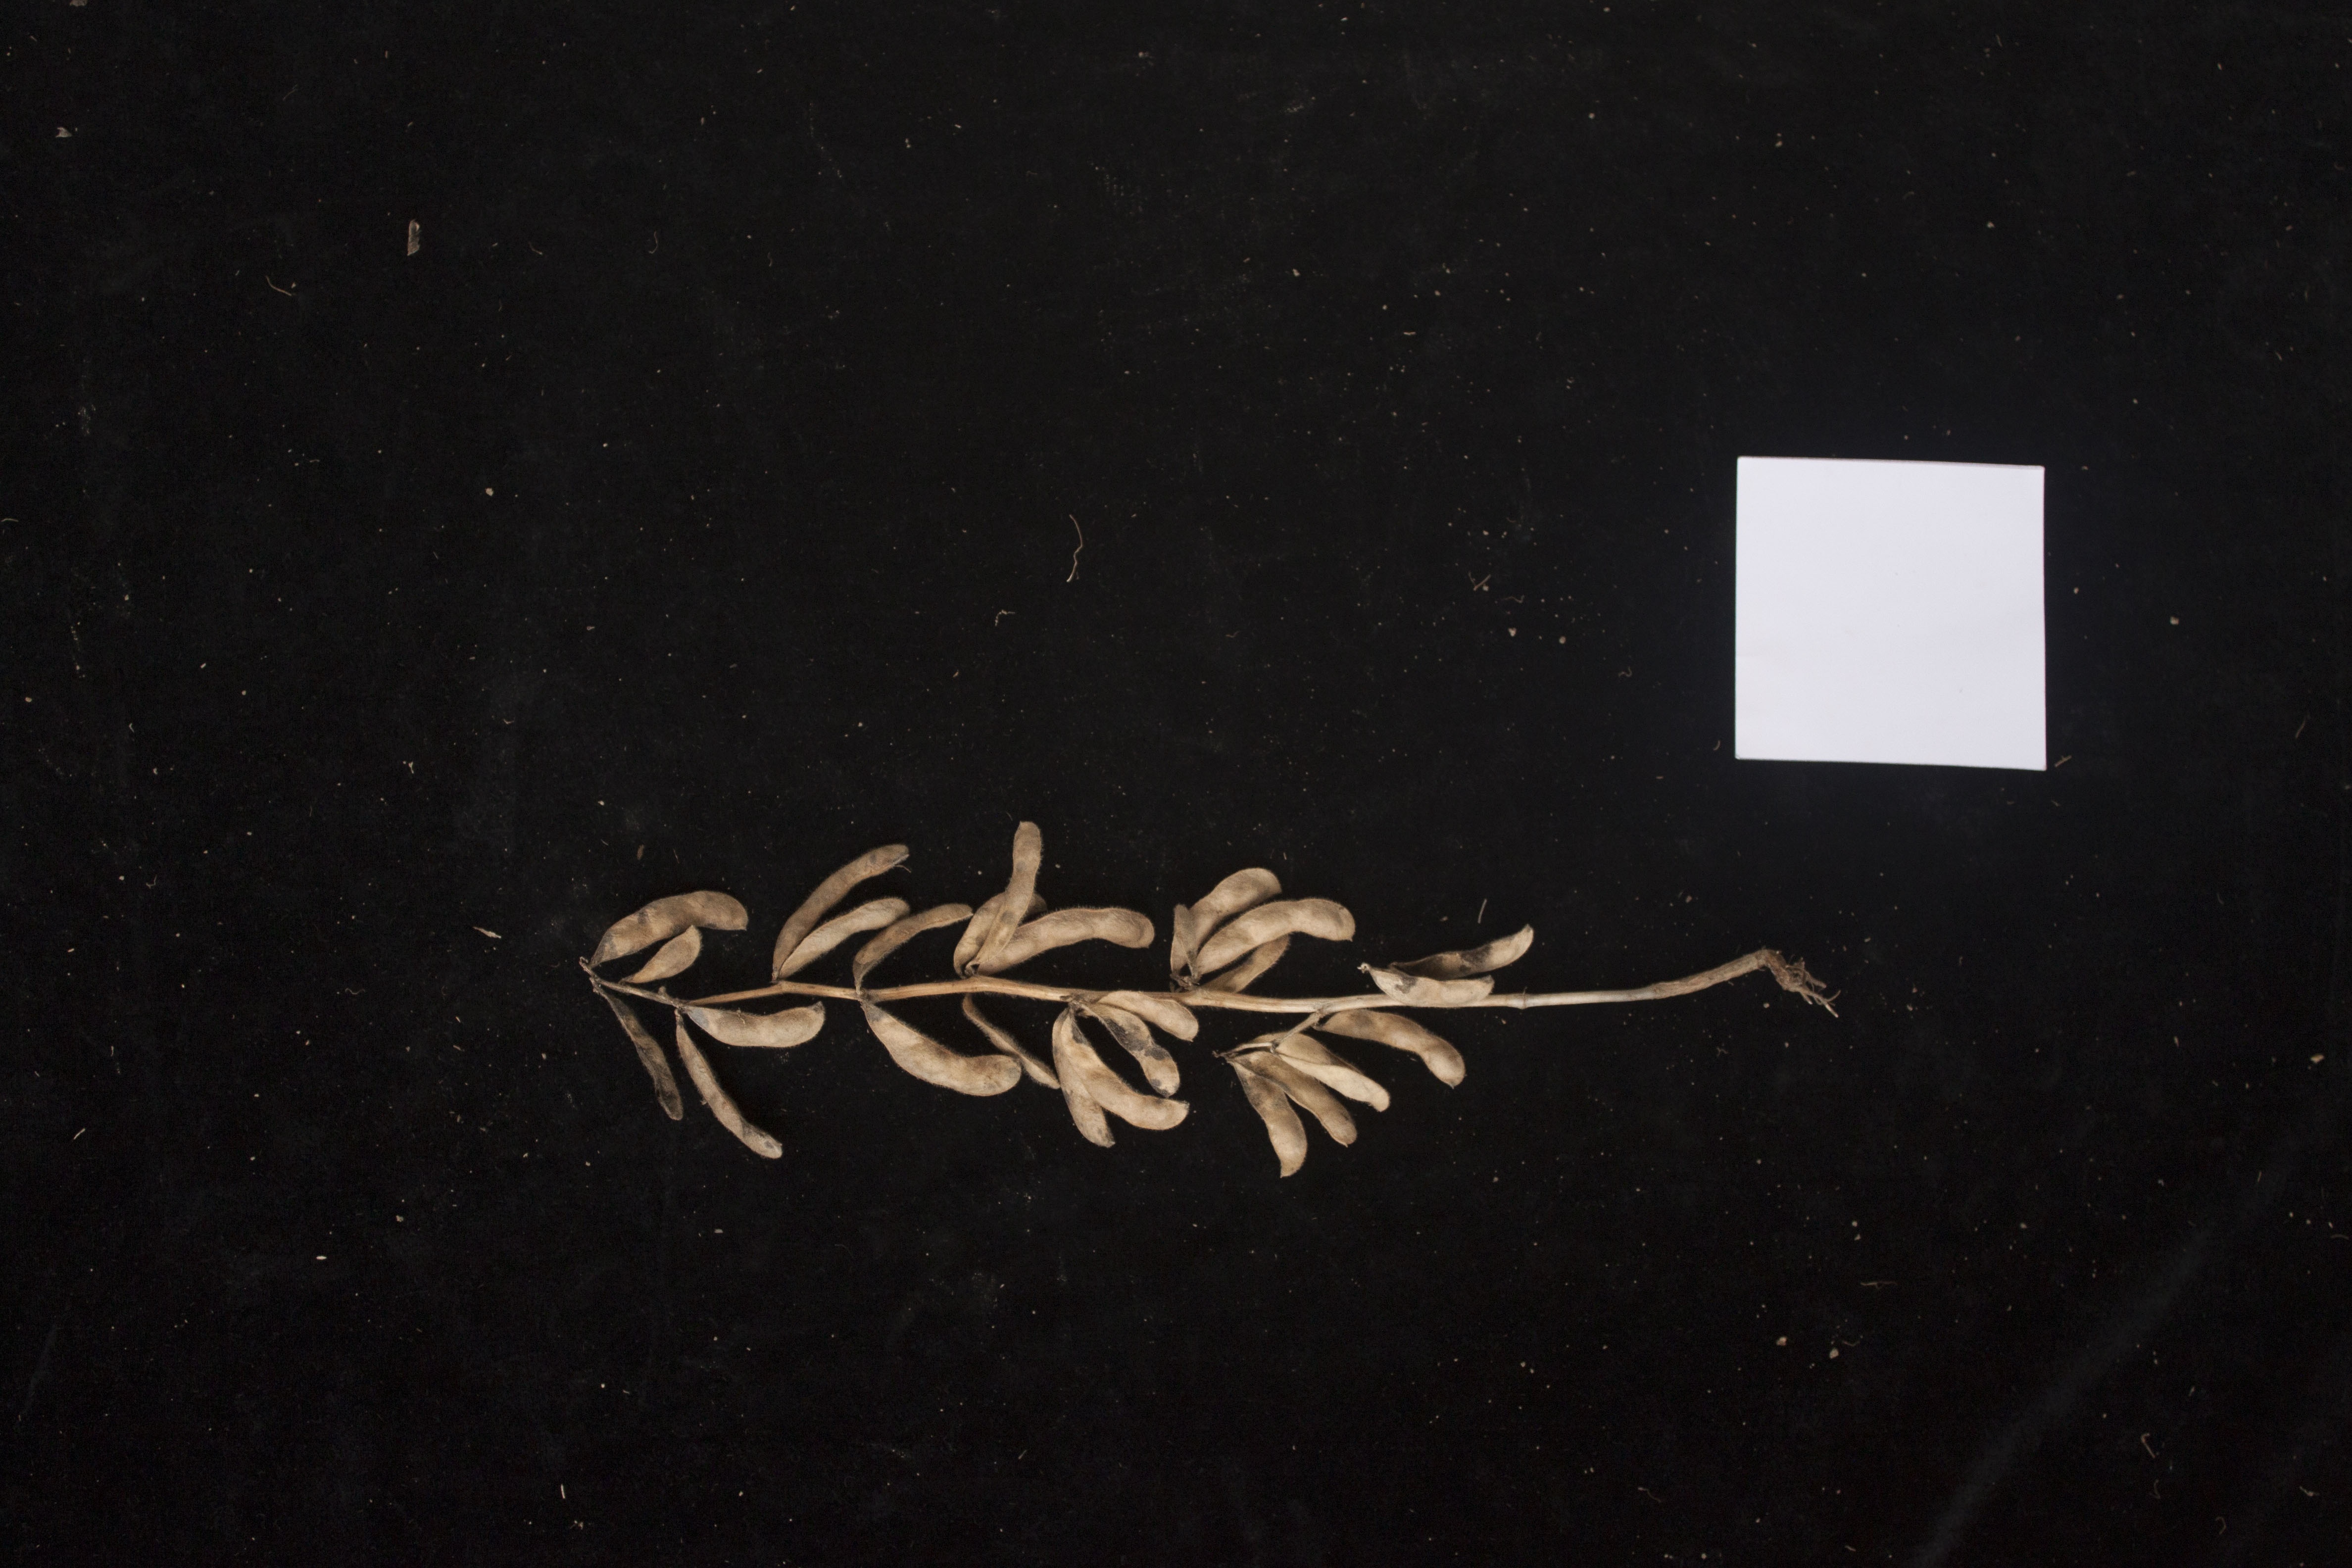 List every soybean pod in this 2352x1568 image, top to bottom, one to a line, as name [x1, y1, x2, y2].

soybean pod [971, 823, 1041, 964]
soybean pod [772, 845, 909, 975]
soybean pod [1172, 868, 1280, 972]
soybean pod [591, 891, 747, 966]
soybean pod [952, 894, 1049, 975]
soybean pod [782, 898, 909, 977]
soybean pod [1193, 899, 1356, 978]
soybean pod [854, 905, 970, 987]
soybean pod [976, 907, 1155, 975]
soybean pod [1402, 927, 1531, 976]
soybean pod [627, 929, 699, 983]
soybean pod [1199, 934, 1290, 994]
soybean pod [1365, 969, 1492, 1008]
soybean pod [597, 990, 680, 1119]
soybean pod [1099, 992, 1198, 1040]
soybean pod [861, 998, 1021, 1098]
soybean pod [963, 999, 1059, 1088]
soybean pod [683, 1006, 825, 1047]
soybean pod [1051, 1007, 1117, 1148]
soybean pod [1082, 1007, 1179, 1095]
soybean pod [1323, 1012, 1462, 1088]
soybean pod [1062, 1016, 1186, 1131]
soybean pod [676, 1021, 781, 1158]
soybean pod [1222, 1032, 1363, 1073]
soybean pod [1232, 1051, 1356, 1147]
soybean pod [1277, 1057, 1389, 1112]
soybean pod [1236, 1068, 1305, 1177]